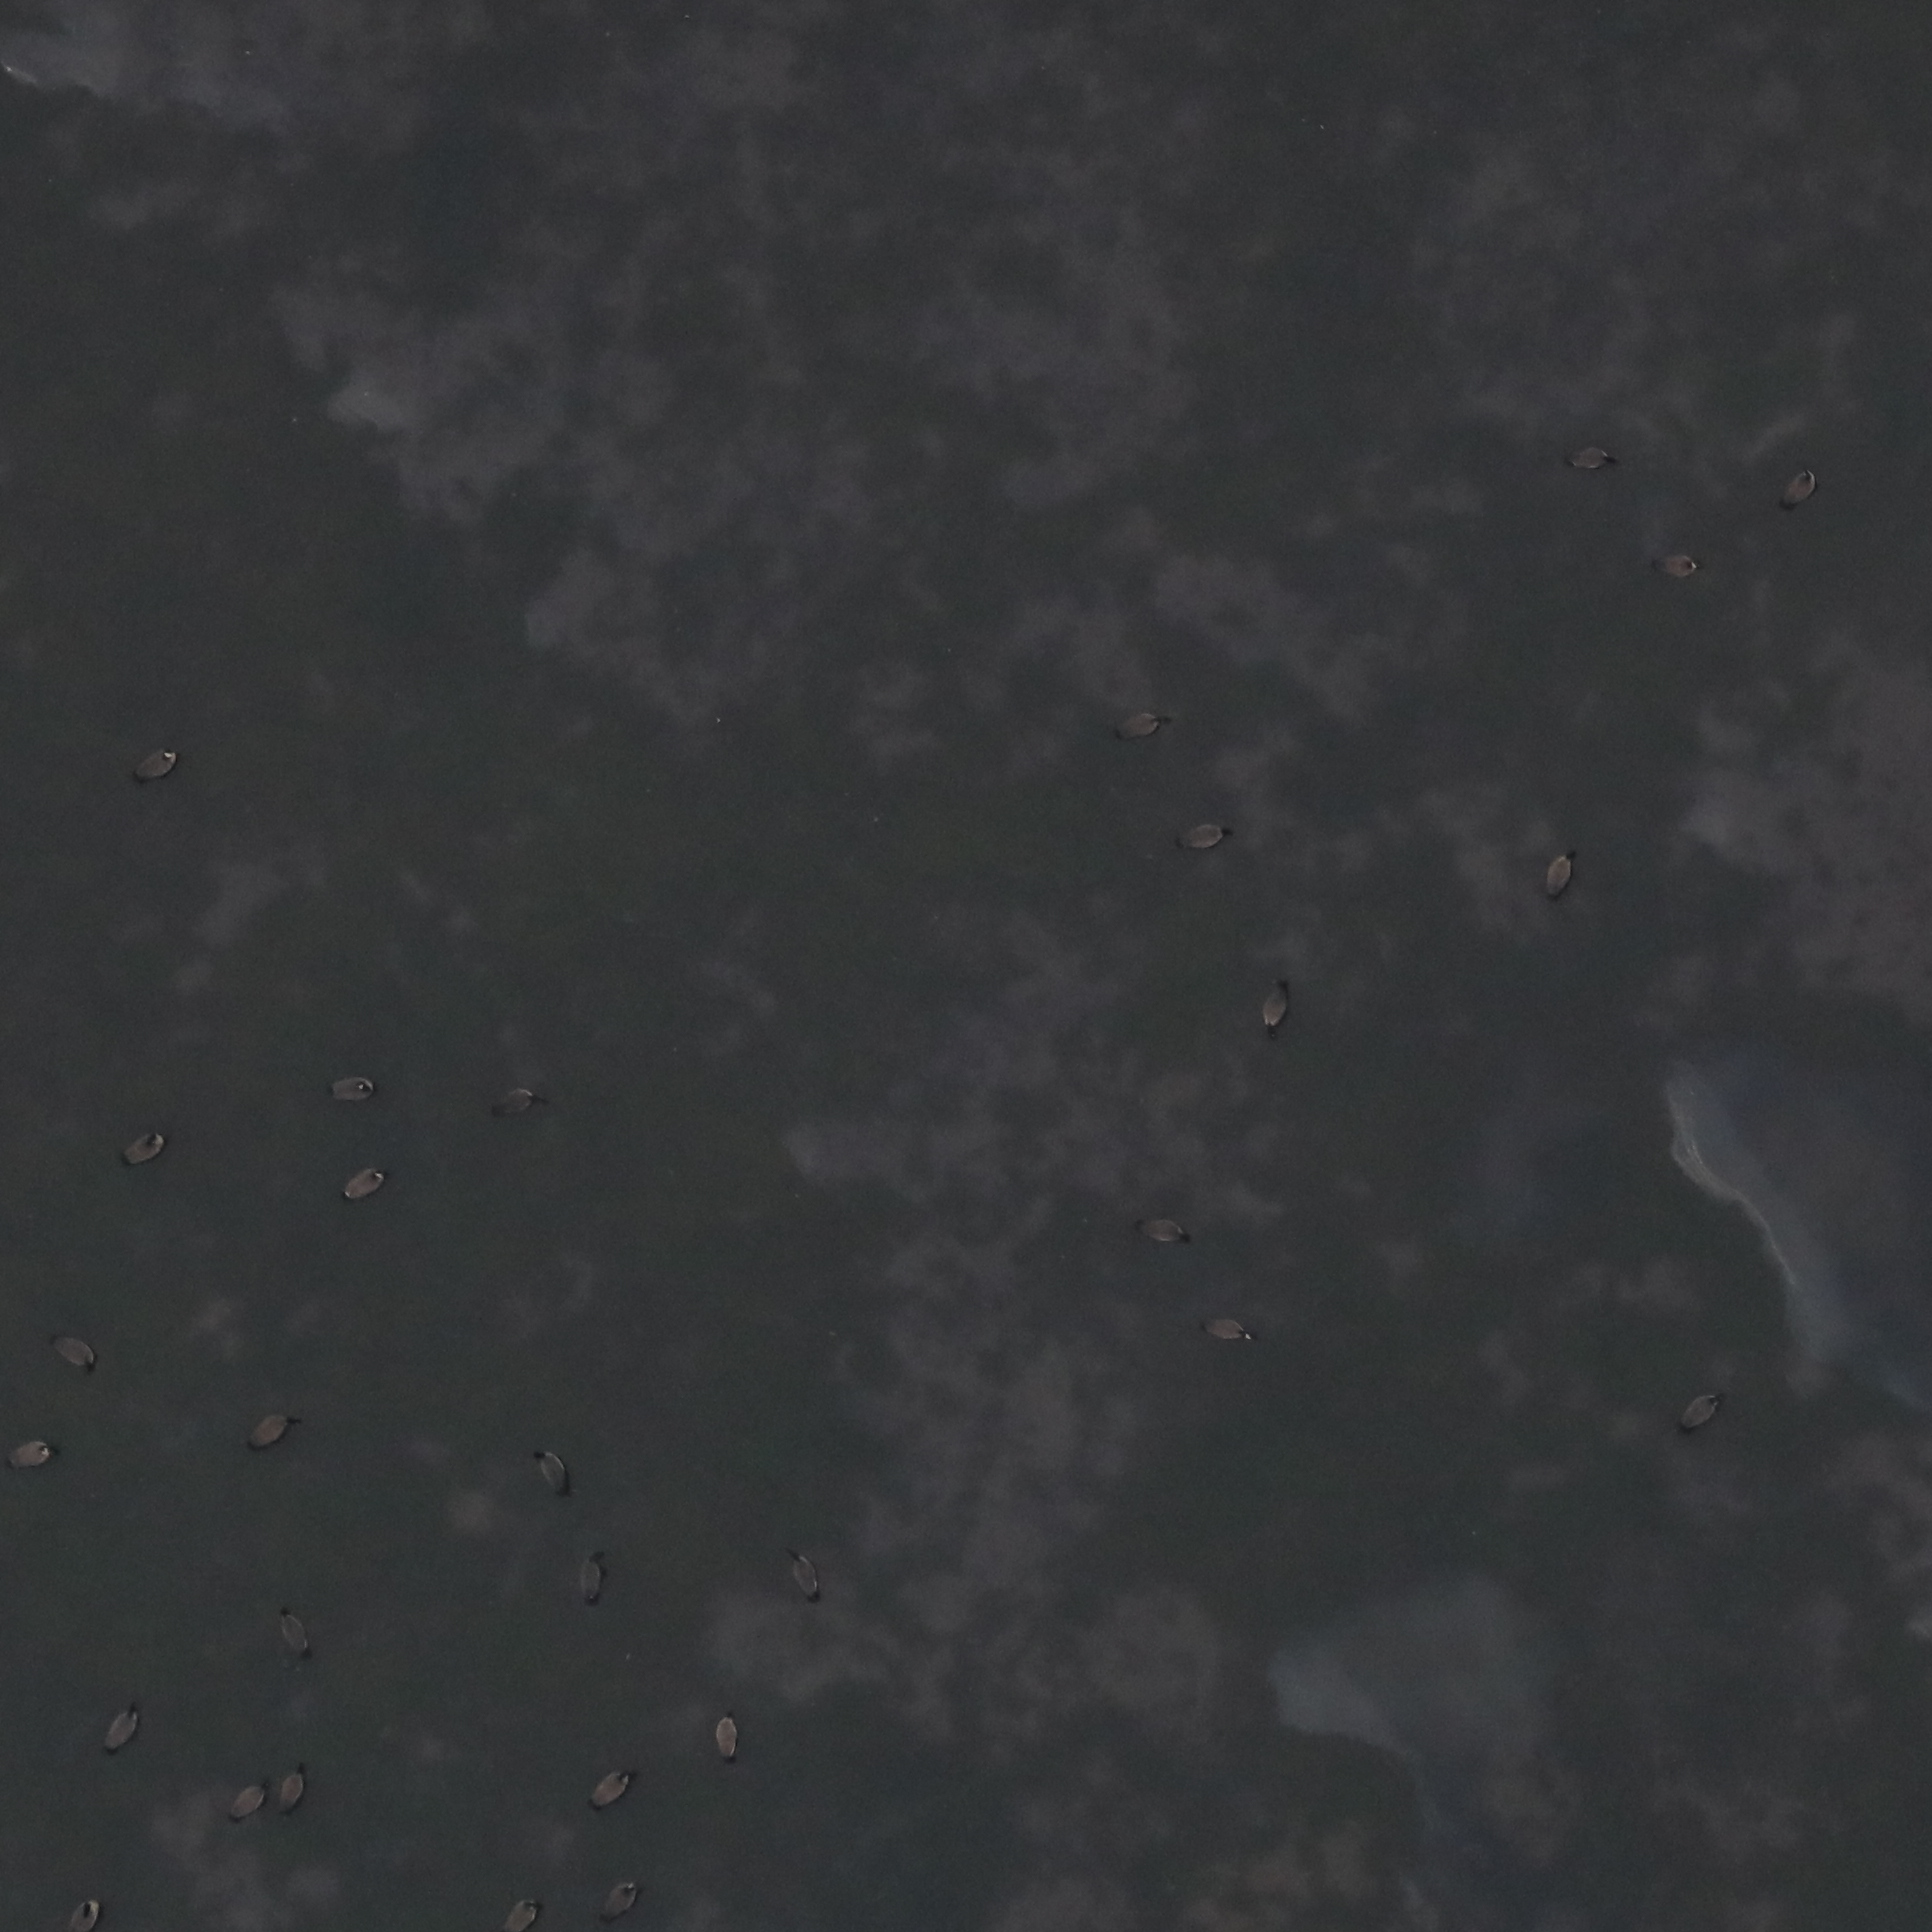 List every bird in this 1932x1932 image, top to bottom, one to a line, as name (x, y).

Canada goose (1584, 456)
Canada goose (1807, 488)
Canada goose (1670, 563)
Canada goose (1138, 727)
Canada goose (157, 763)
Canada goose (1203, 839)
Canada goose (1559, 875)
Canada goose (1273, 1011)
Canada goose (353, 1086)
Canada goose (513, 1106)
Canada goose (142, 1148)
Canada goose (363, 1184)
Canada goose (1173, 1232)
Canada goose (1232, 1331)
Canada goose (75, 1349)
Canada goose (1699, 1411)
Canada goose (269, 1436)
Canada goose (25, 1455)
Canada goose (553, 1474)
Canada goose (808, 1568)
Canada goose (589, 1571)
Canada goose (299, 1636)
Canada goose (121, 1729)
Canada goose (727, 1736)
Canada goose (610, 1788)
Canada goose (294, 1792)
Canada goose (248, 1802)
Canada goose (612, 1898)
Canada goose (77, 1916)
Canada goose (520, 1919)